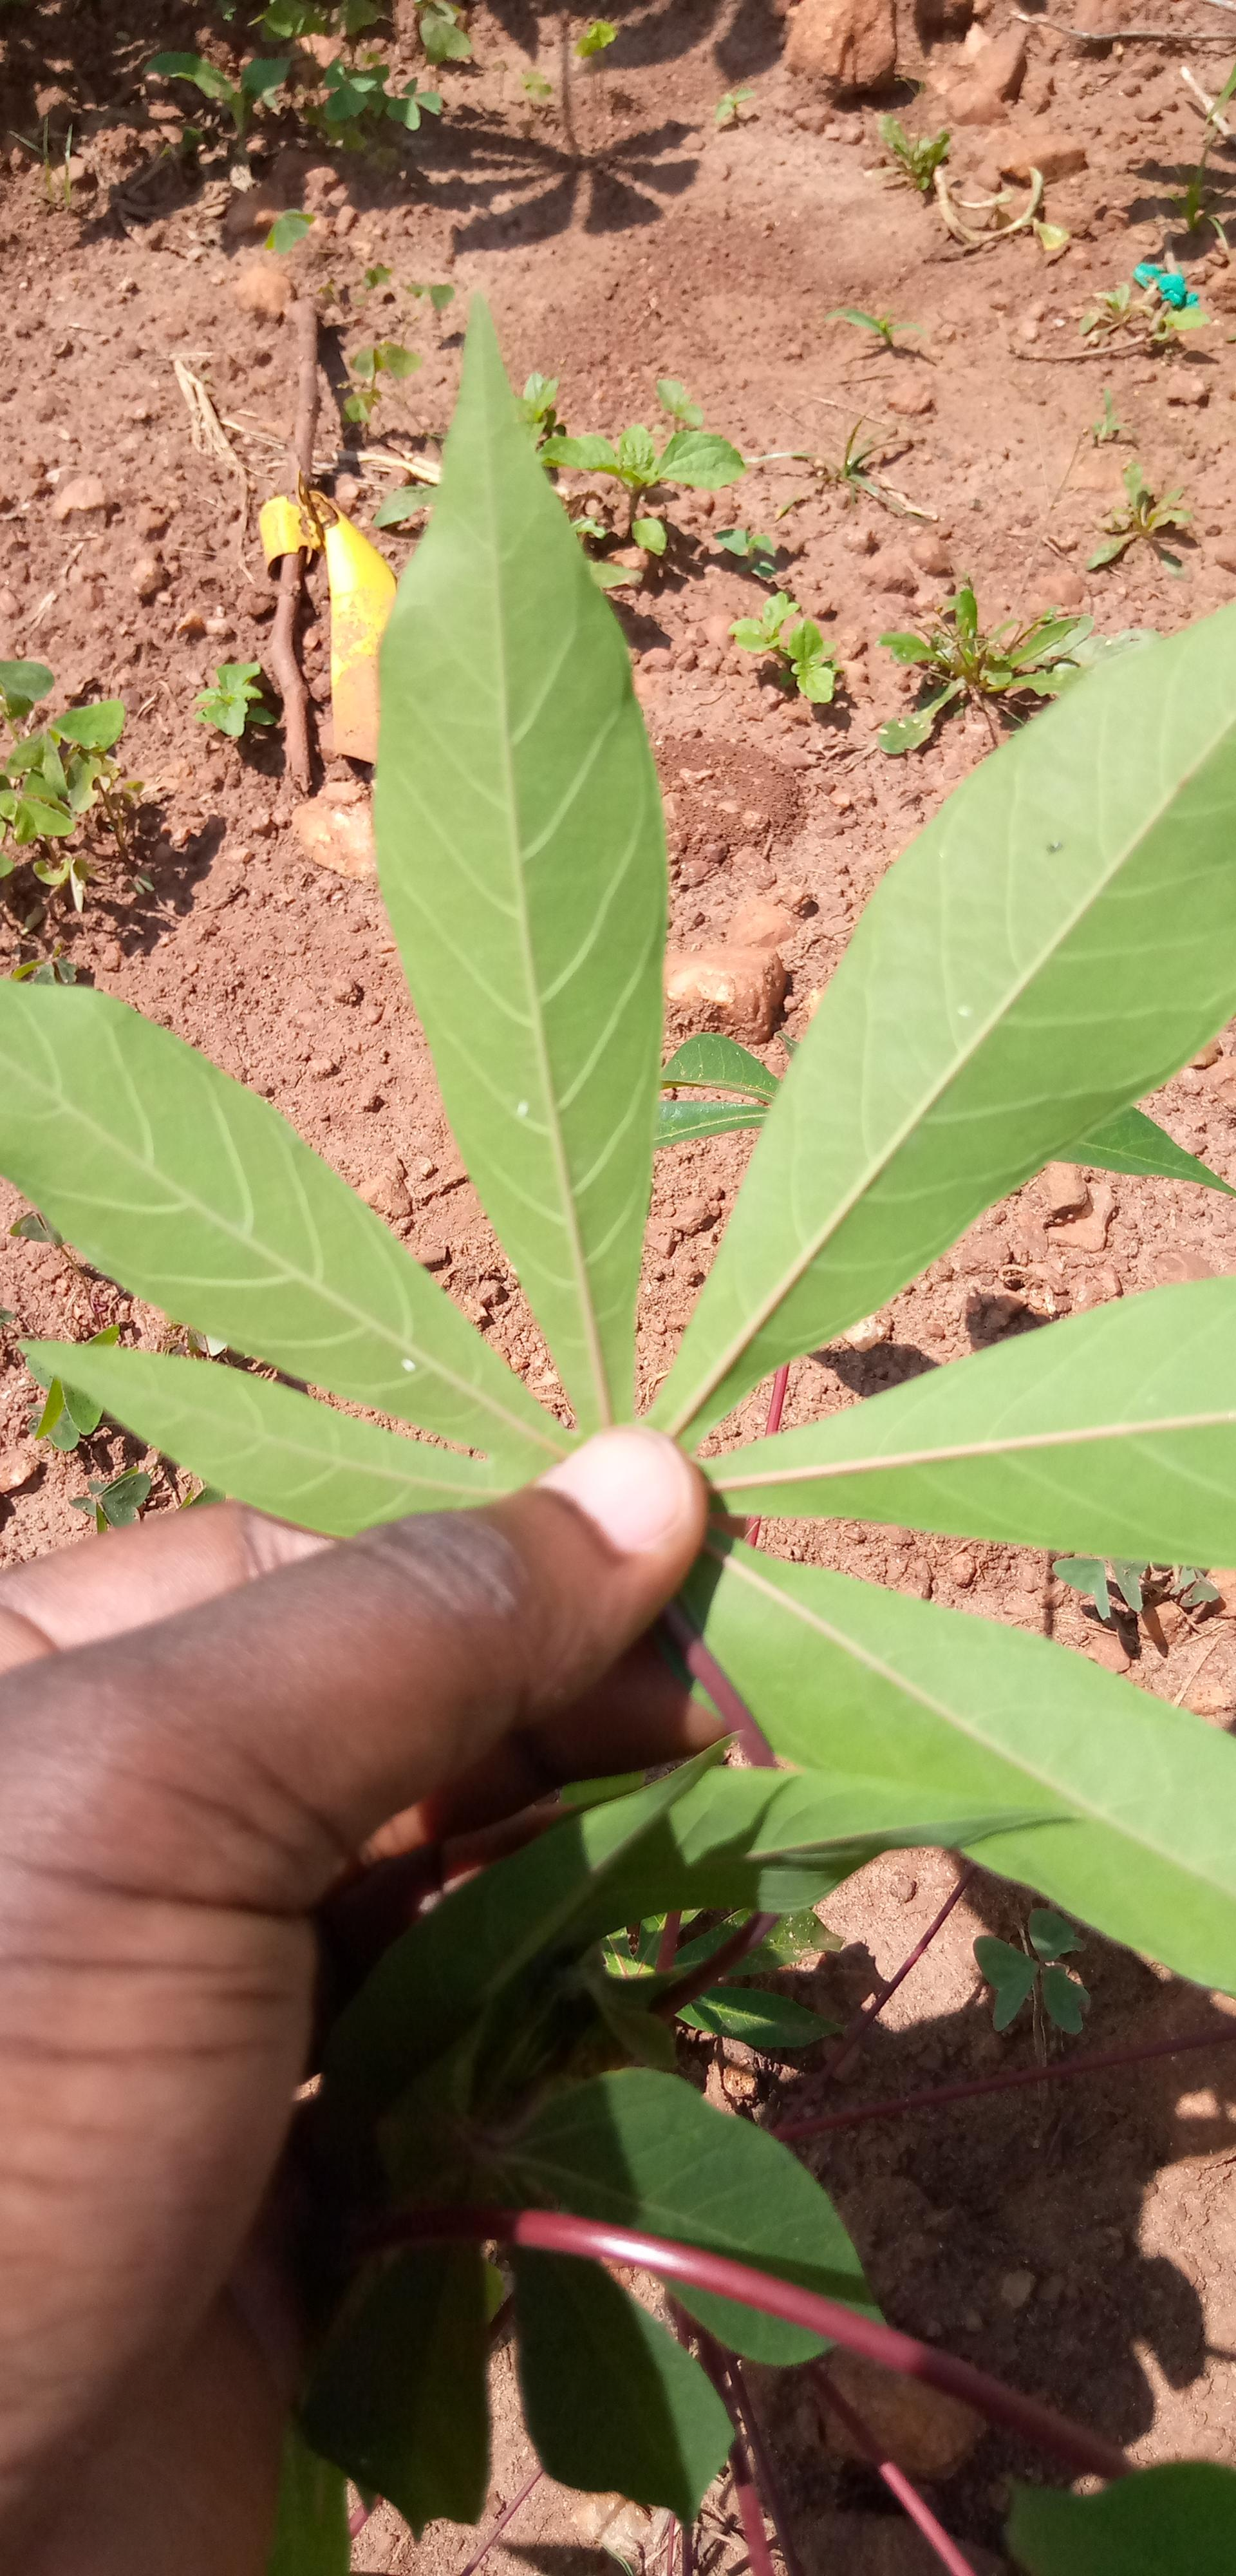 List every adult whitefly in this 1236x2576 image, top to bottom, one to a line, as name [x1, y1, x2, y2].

whitefly [954, 998, 979, 1030]
whitefly [510, 1088, 535, 1121]
whitefly [399, 1349, 424, 1389]